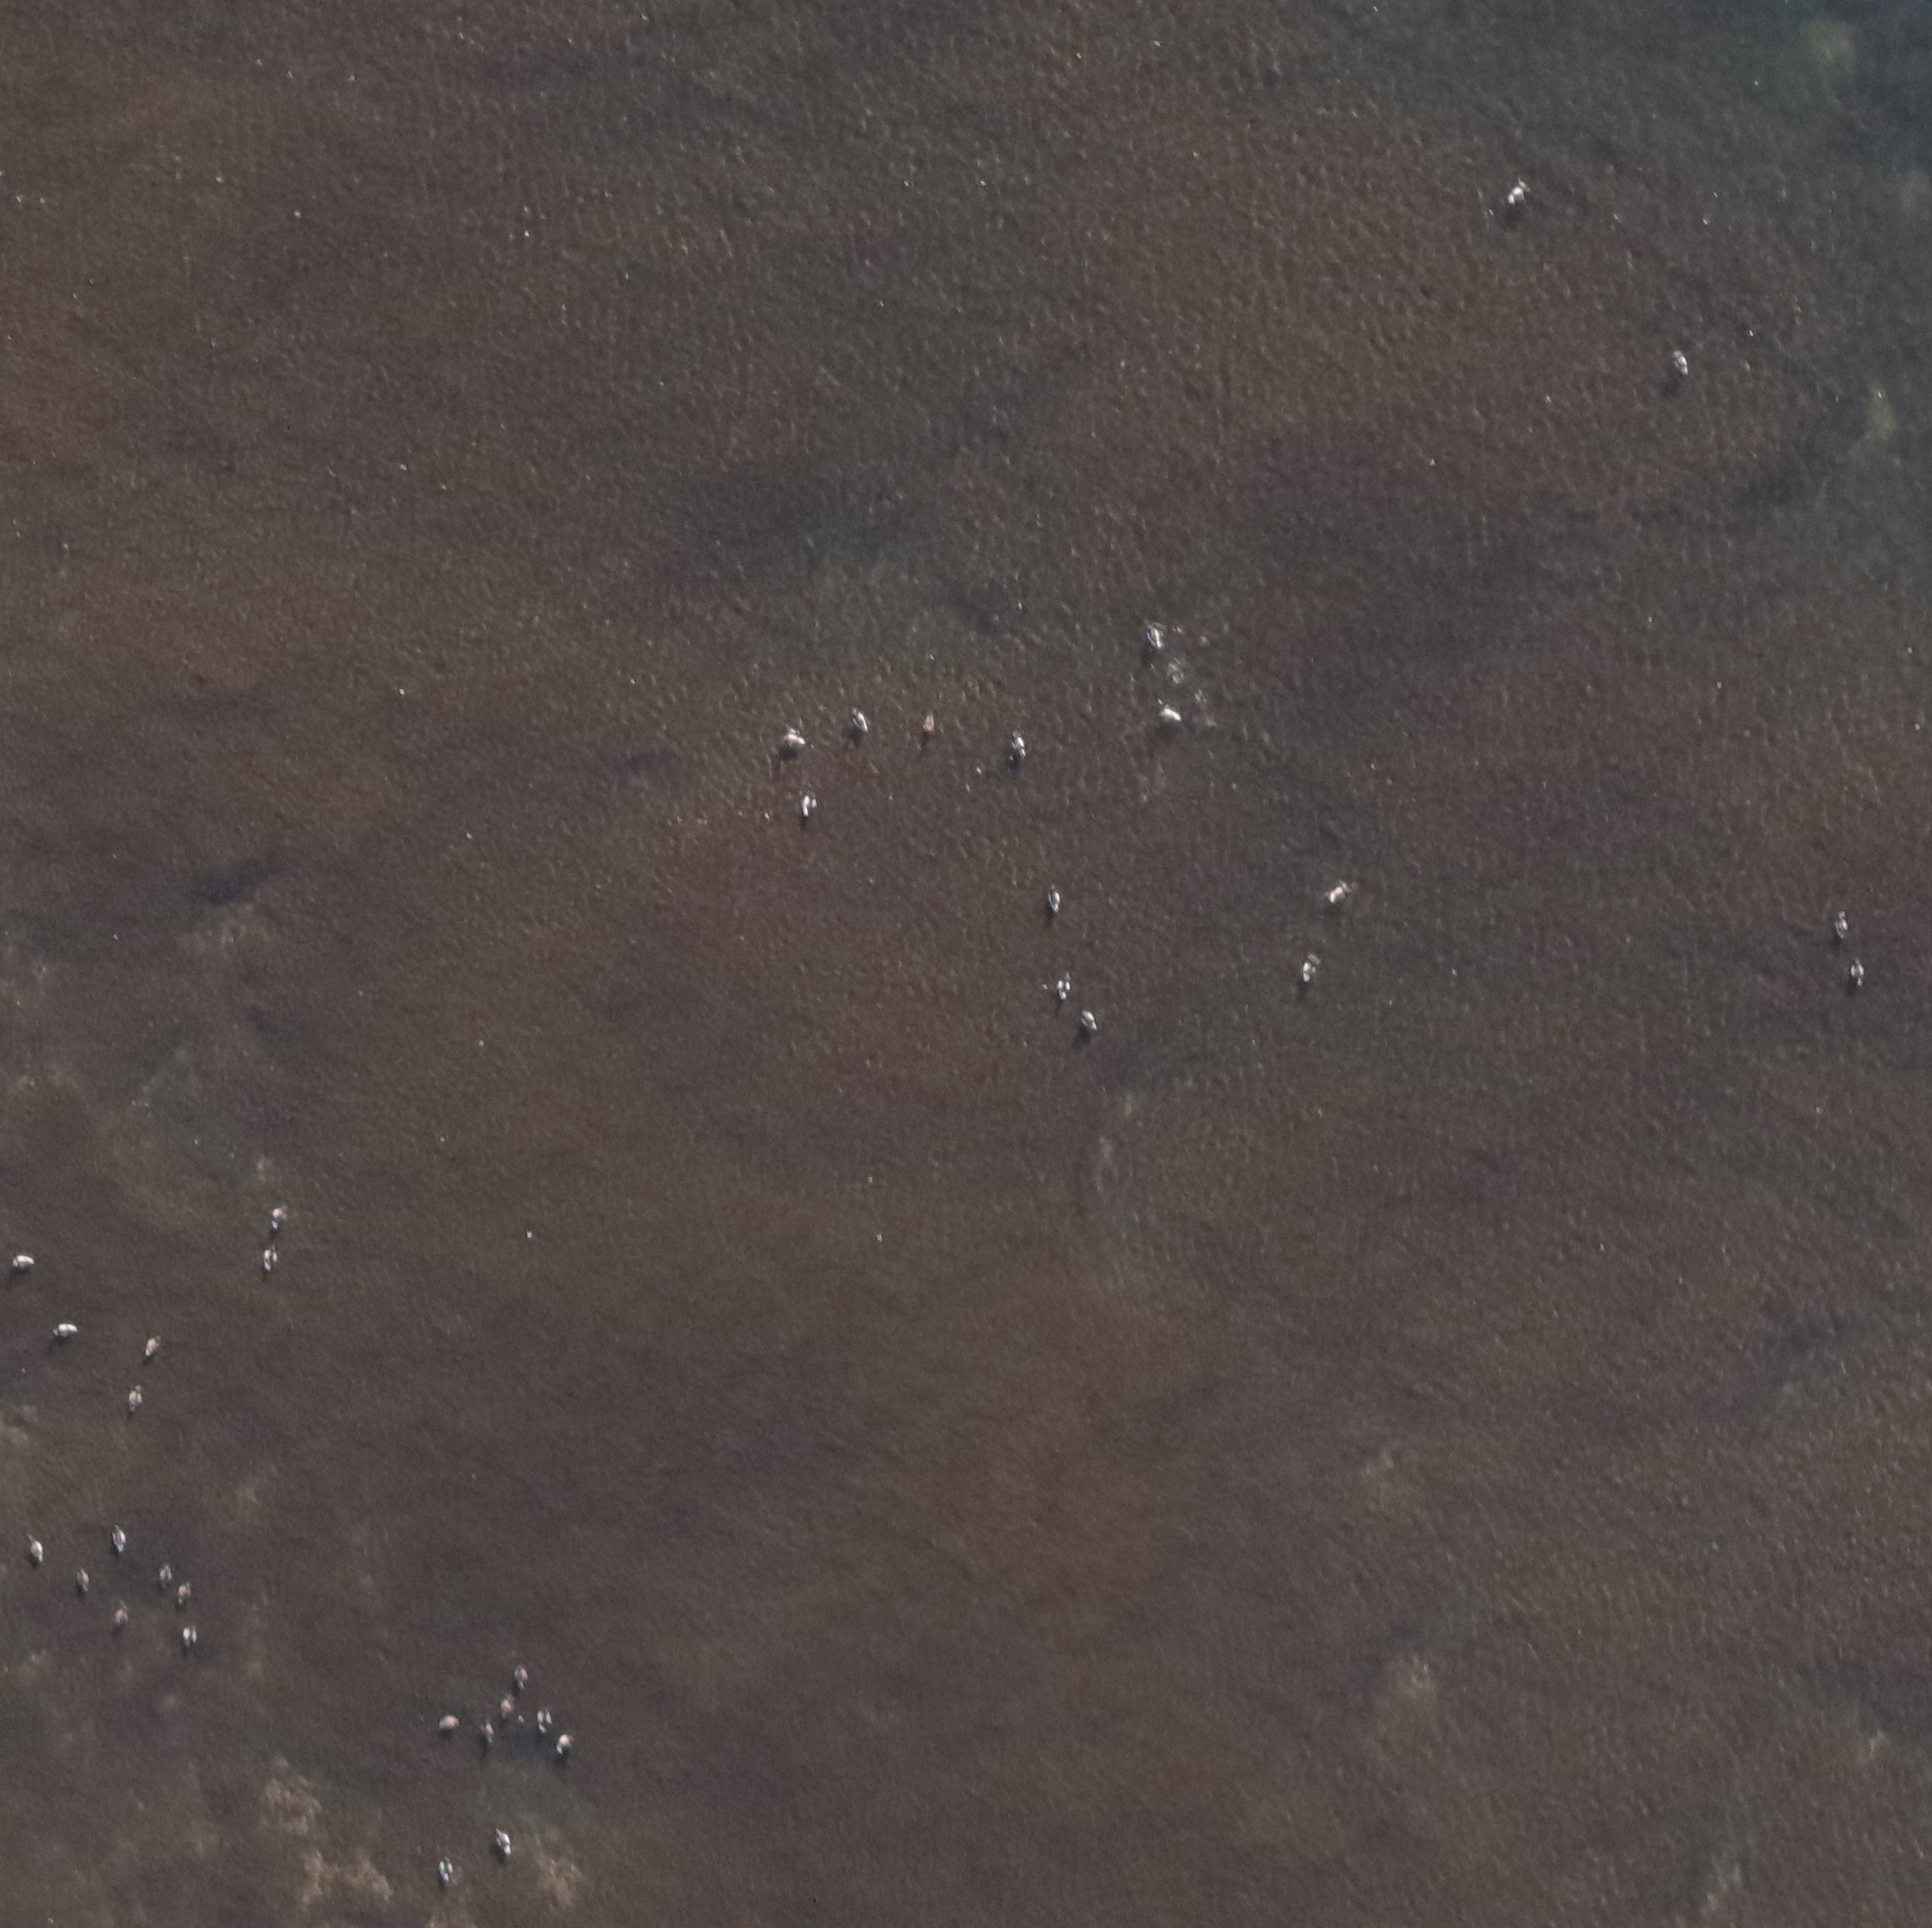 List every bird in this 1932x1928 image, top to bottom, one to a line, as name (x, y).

brant (1511, 196)
brant (1677, 365)
brant (1153, 644)
brant (1168, 713)
brant (868, 719)
brant (931, 723)
brant (799, 739)
brant (1009, 753)
brant (810, 806)
brant (1334, 895)
brant (1053, 898)
brant (1836, 925)
brant (1318, 971)
brant (1859, 976)
brant (1066, 983)
brant (1094, 1030)
brant (273, 1220)
brant (19, 1254)
brant (277, 1256)
brant (65, 1327)
brant (152, 1345)
brant (137, 1402)
brant (121, 1534)
brant (42, 1545)
brant (160, 1567)
brant (77, 1585)
brant (184, 1592)
brant (121, 1620)
brant (189, 1637)
brant (521, 1680)
brant (513, 1706)
brant (448, 1715)
brant (553, 1725)
brant (490, 1732)
brant (568, 1739)
brant (496, 1847)
brant (449, 1865)